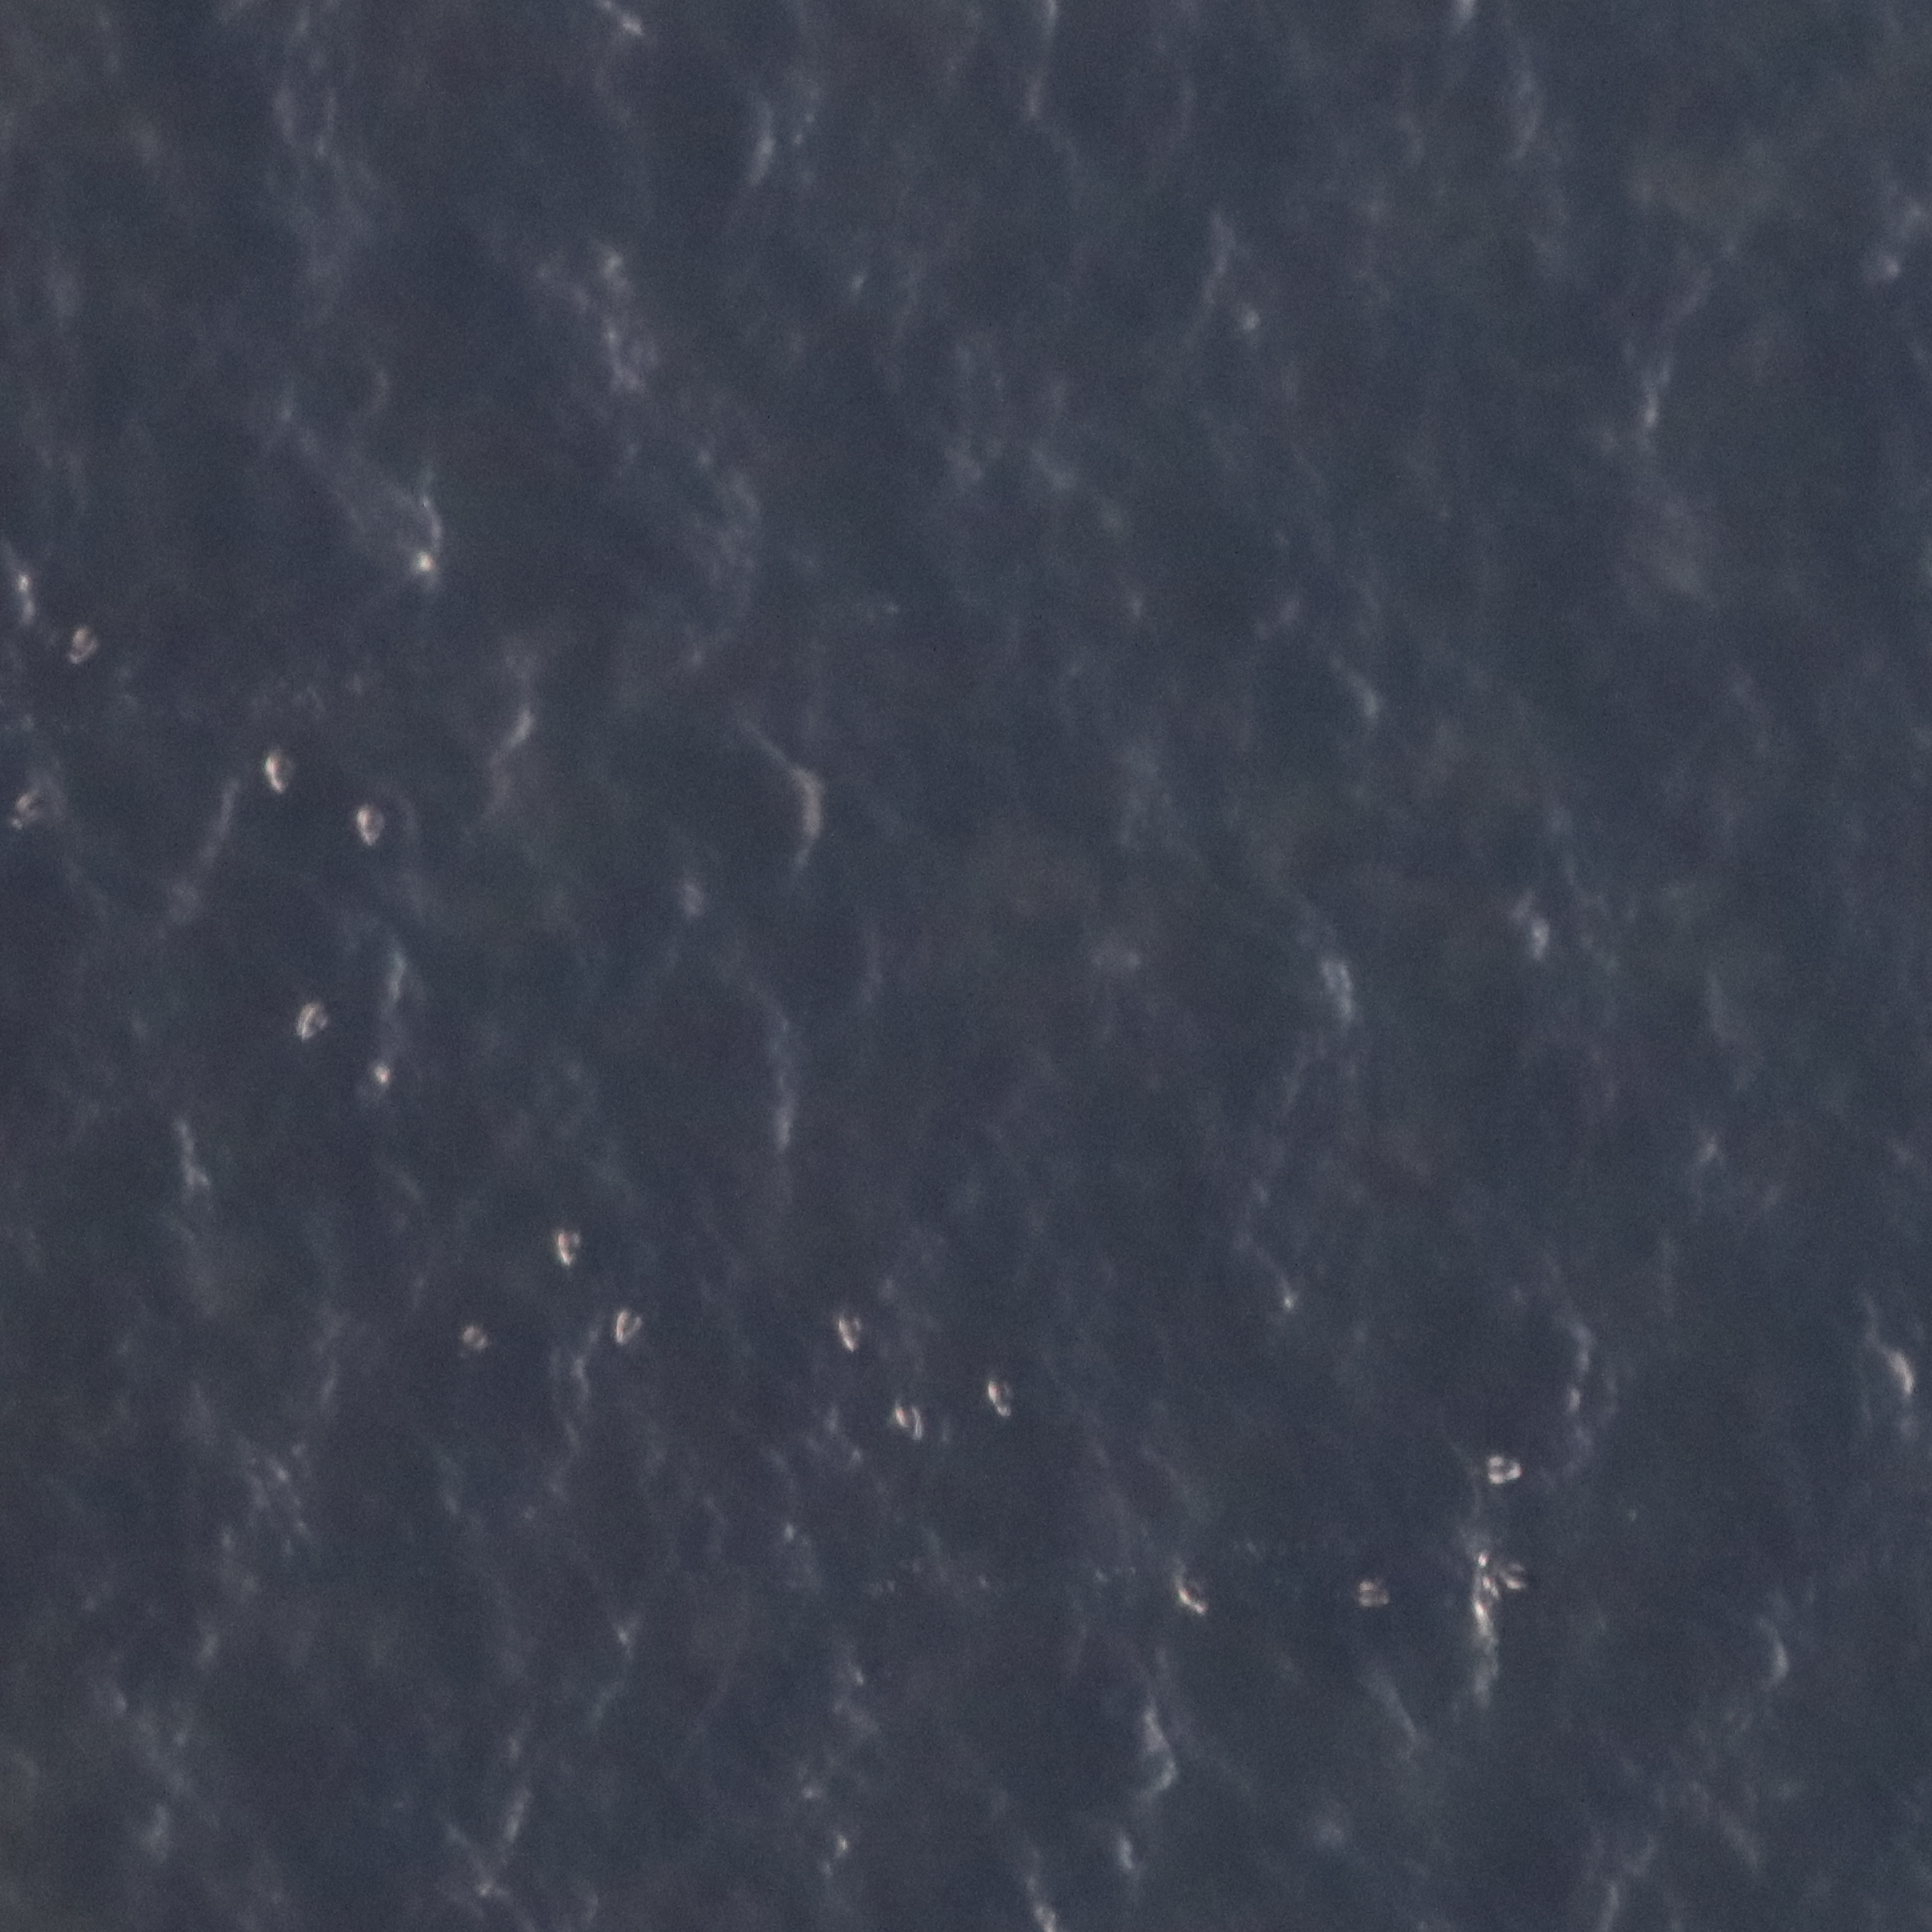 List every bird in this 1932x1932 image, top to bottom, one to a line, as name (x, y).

brant (82, 646)
brant (280, 773)
brant (27, 812)
brant (372, 823)
brant (314, 1025)
brant (570, 1241)
brant (625, 1324)
brant (851, 1333)
brant (475, 1337)
brant (997, 1398)
brant (910, 1417)
brant (1500, 1469)
brant (1513, 1578)
brant (1370, 1595)
brant (1197, 1600)